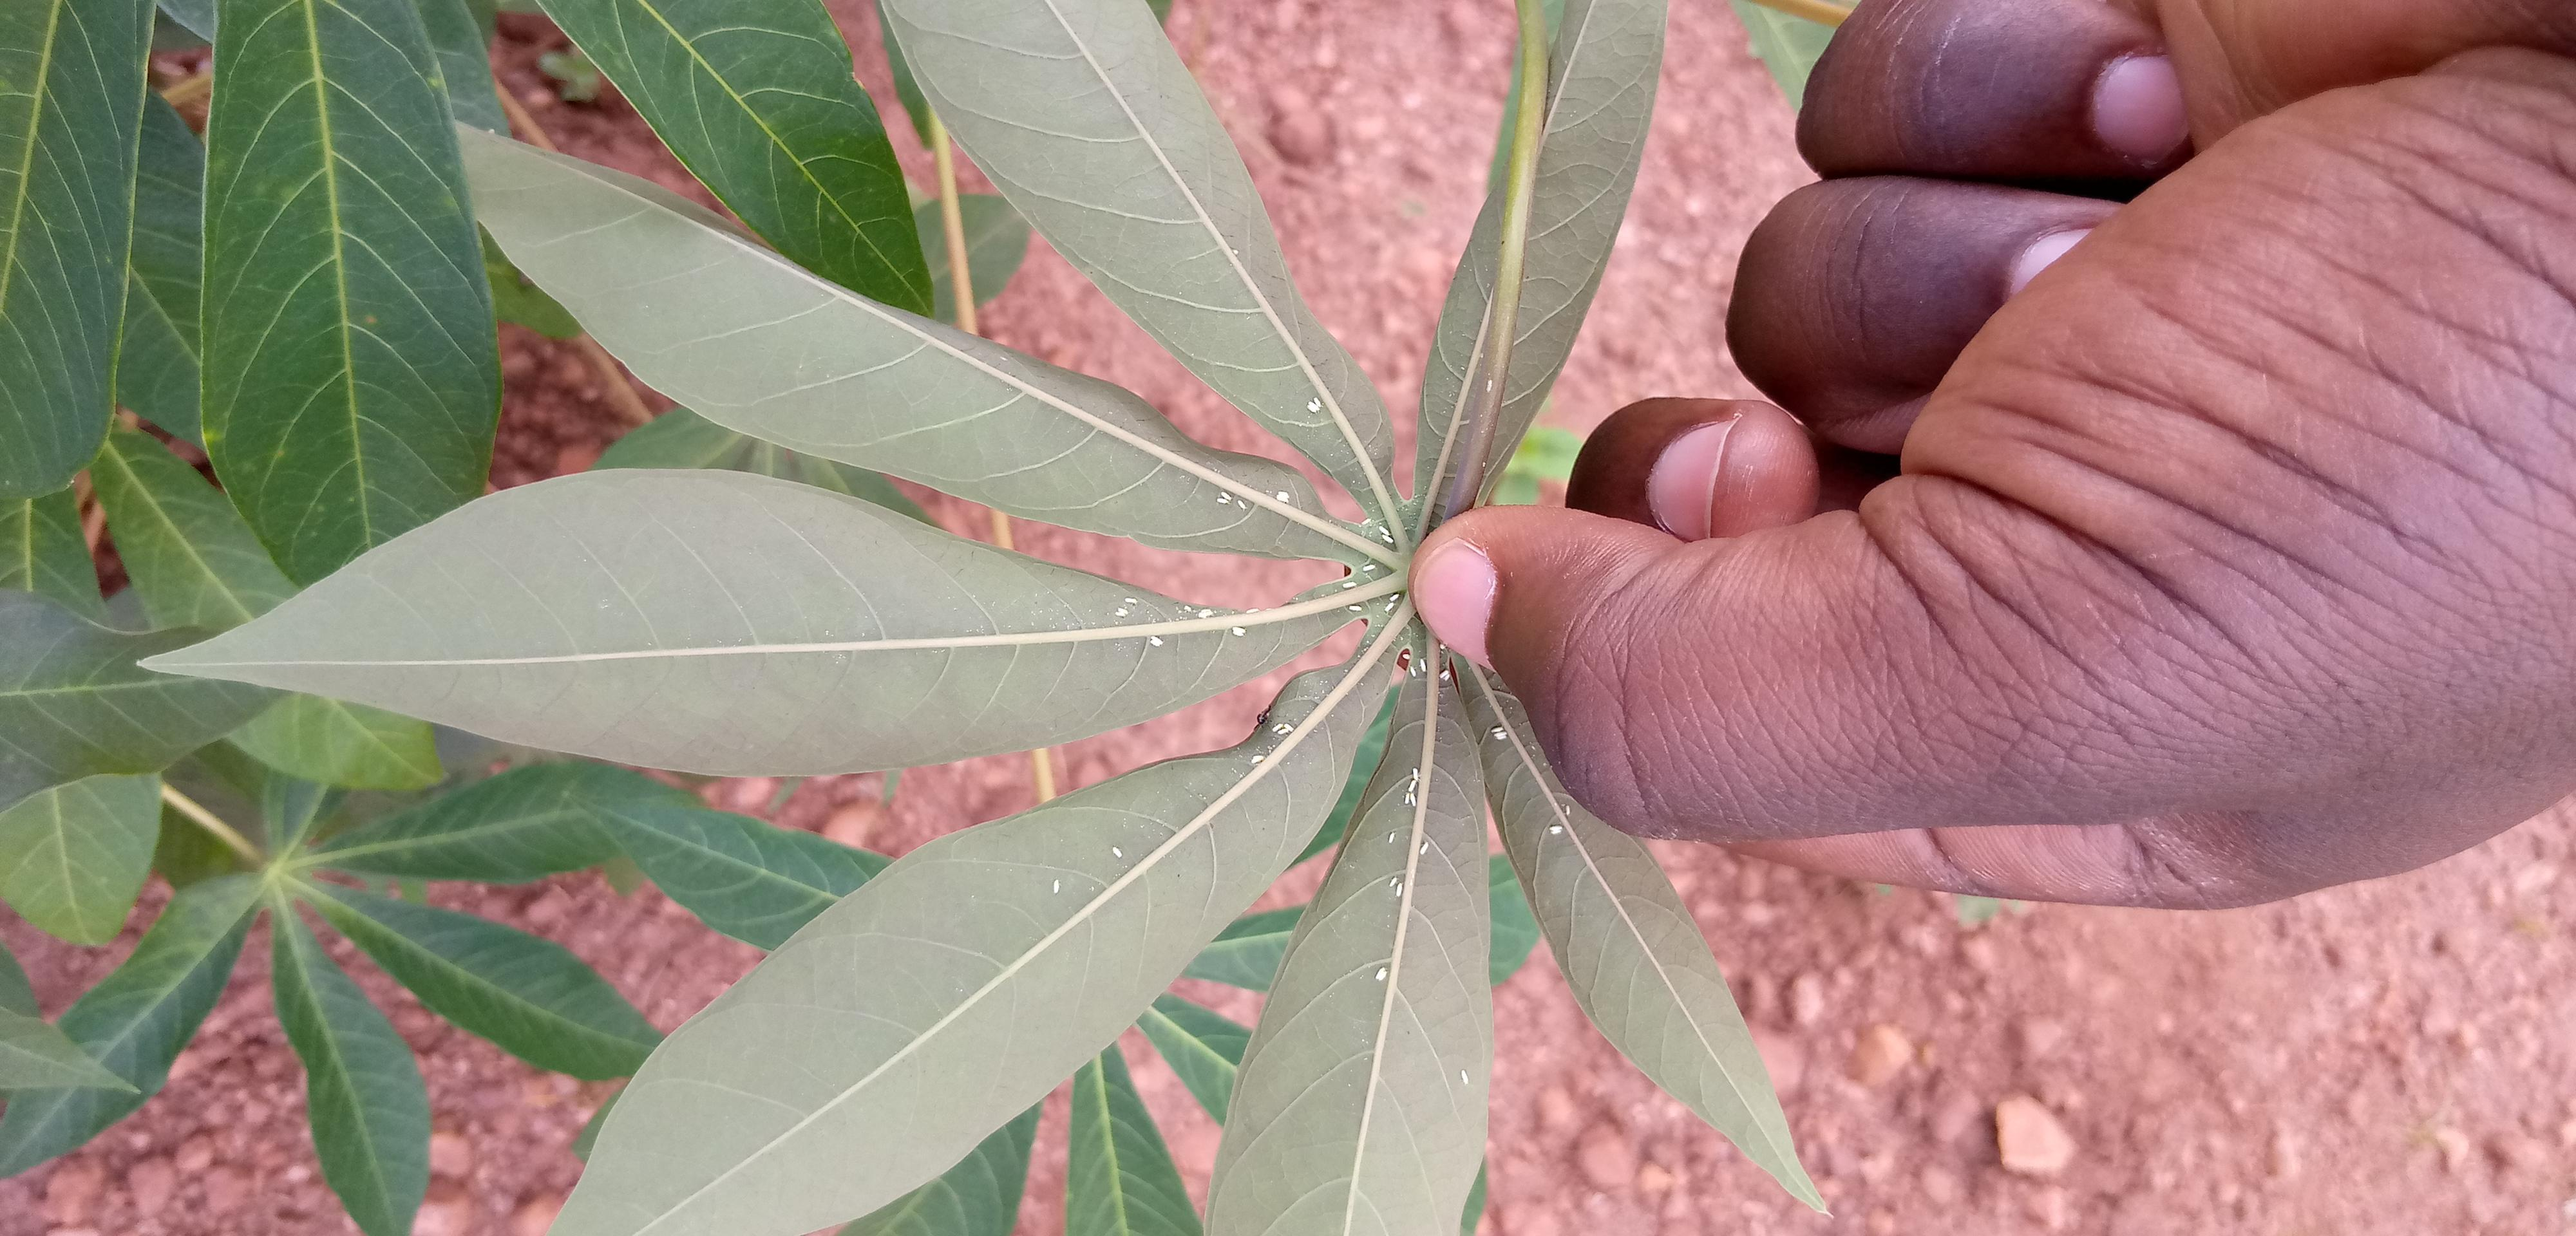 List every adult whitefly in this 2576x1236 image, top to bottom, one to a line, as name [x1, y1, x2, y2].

whitefly [1313, 396, 1323, 407]
whitefly [1307, 400, 1320, 412]
whitefly [1306, 404, 1316, 413]
whitefly [1220, 490, 1233, 501]
whitefly [1277, 490, 1290, 497]
whitefly [1275, 494, 1290, 503]
whitefly [1215, 496, 1229, 505]
whitefly [1236, 499, 1247, 510]
whitefly [1361, 516, 1372, 525]
whitefly [1378, 525, 1390, 536]
whitefly [1381, 534, 1395, 543]
whitefly [1361, 561, 1378, 573]
whitefly [1340, 580, 1359, 589]
whitefly [1388, 592, 1401, 601]
whitefly [1123, 595, 1139, 605]
whitefly [1383, 601, 1396, 613]
whitefly [1182, 603, 1193, 613]
whitefly [1347, 604, 1364, 612]
whitefly [1117, 606, 1130, 614]
whitefly [1243, 606, 1260, 614]
whitefly [1114, 611, 1126, 617]
whitefly [1197, 612, 1215, 618]
whitefly [1232, 625, 1245, 632]
whitefly [1232, 630, 1244, 638]
whitefly [1150, 635, 1163, 645]
whitefly [1150, 639, 1160, 647]
whitefly [1439, 641, 1446, 651]
whitefly [1401, 652, 1411, 660]
whitefly [1419, 657, 1429, 673]
whitefly [1408, 664, 1417, 678]
whitefly [1439, 669, 1450, 679]
whitefly [1443, 673, 1451, 682]
whitefly [1273, 722, 1283, 733]
whitefly [1283, 722, 1296, 733]
whitefly [1489, 724, 1506, 733]
whitefly [1278, 726, 1289, 735]
whitefly [1493, 729, 1508, 736]
whitefly [1497, 735, 1508, 742]
whitefly [1249, 753, 1267, 763]
whitefly [1411, 765, 1423, 780]
whitefly [1407, 779, 1418, 791]
whitefly [1403, 791, 1410, 805]
whitefly [1410, 791, 1419, 807]
whitefly [1563, 803, 1572, 818]
whitefly [1546, 821, 1565, 830]
whitefly [1549, 829, 1563, 836]
whitefly [1387, 830, 1397, 846]
whitefly [1419, 839, 1432, 857]
whitefly [1110, 844, 1124, 861]
whitefly [1388, 874, 1399, 888]
whitefly [1050, 876, 1066, 897]
whitefly [1394, 881, 1405, 897]
whitefly [1375, 966, 1386, 980]
whitefly [1379, 969, 1388, 982]
whitefly [1458, 1065, 1472, 1086]